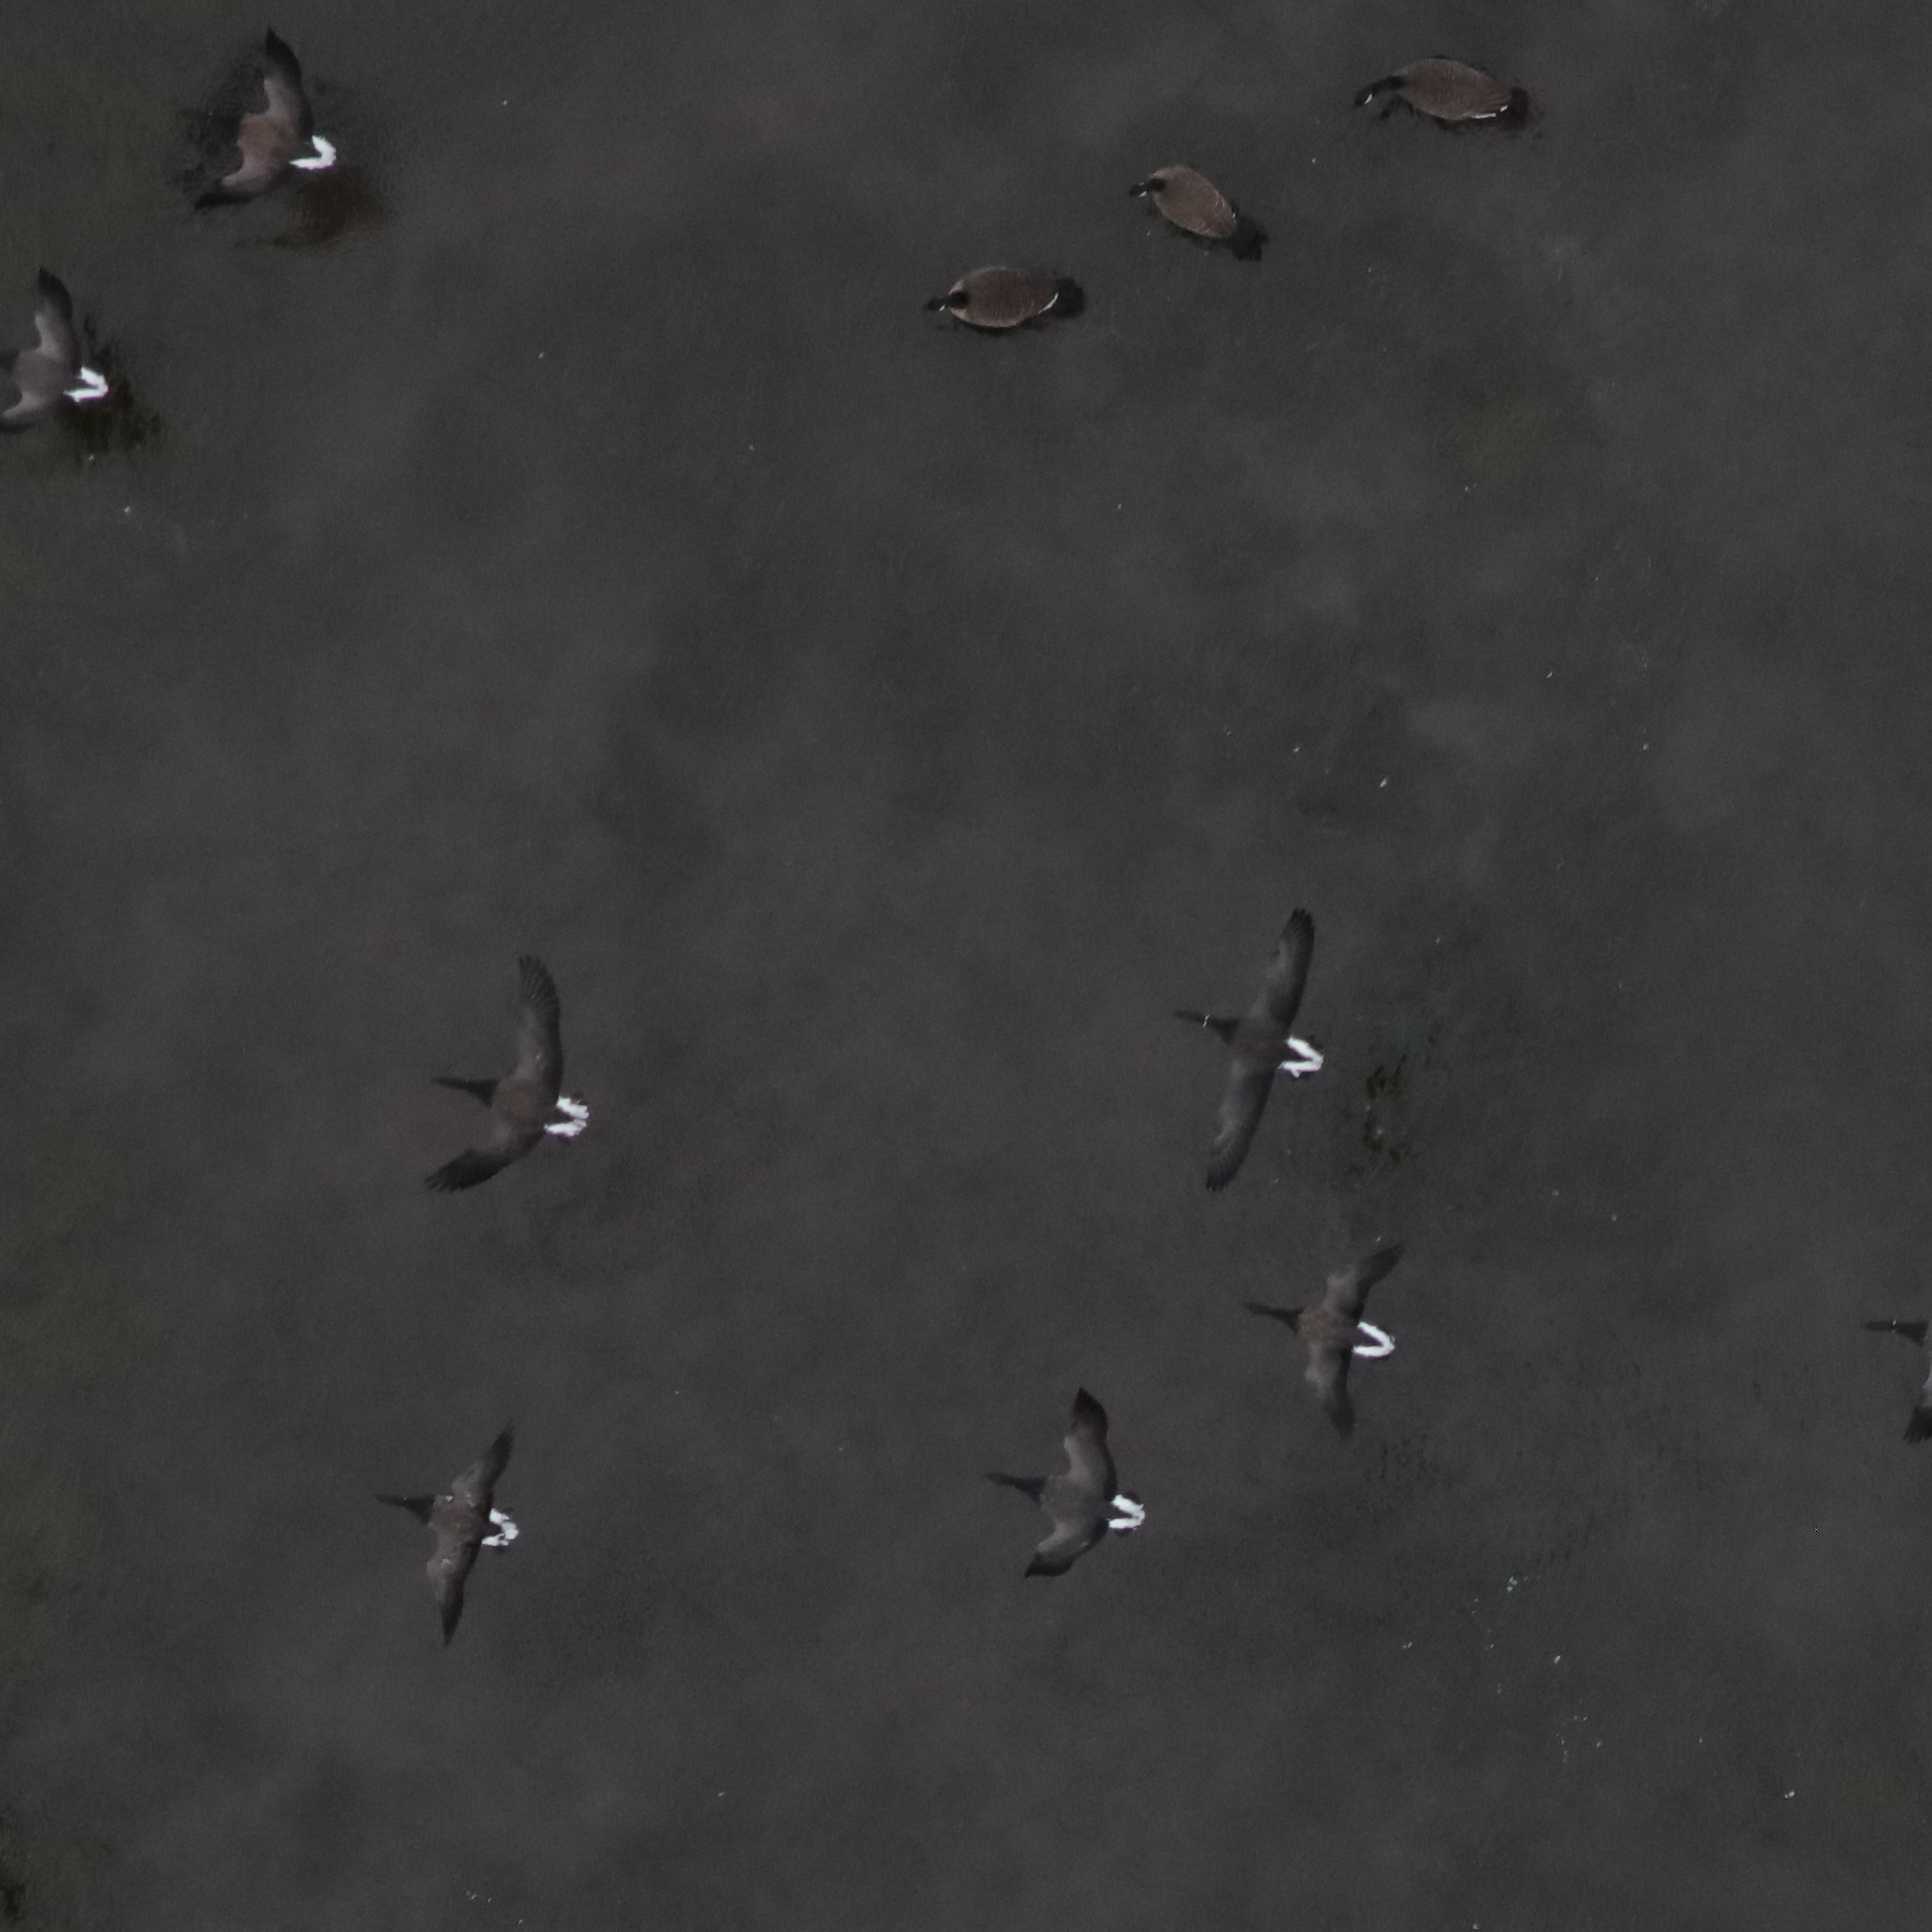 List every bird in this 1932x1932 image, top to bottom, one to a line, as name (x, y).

Canada goose (1463, 92)
brant (284, 136)
Canada goose (1195, 216)
Canada goose (1001, 304)
brant (50, 366)
brant (1243, 1057)
brant (517, 1107)
brant (1343, 1338)
brant (1054, 1491)
brant (445, 1524)